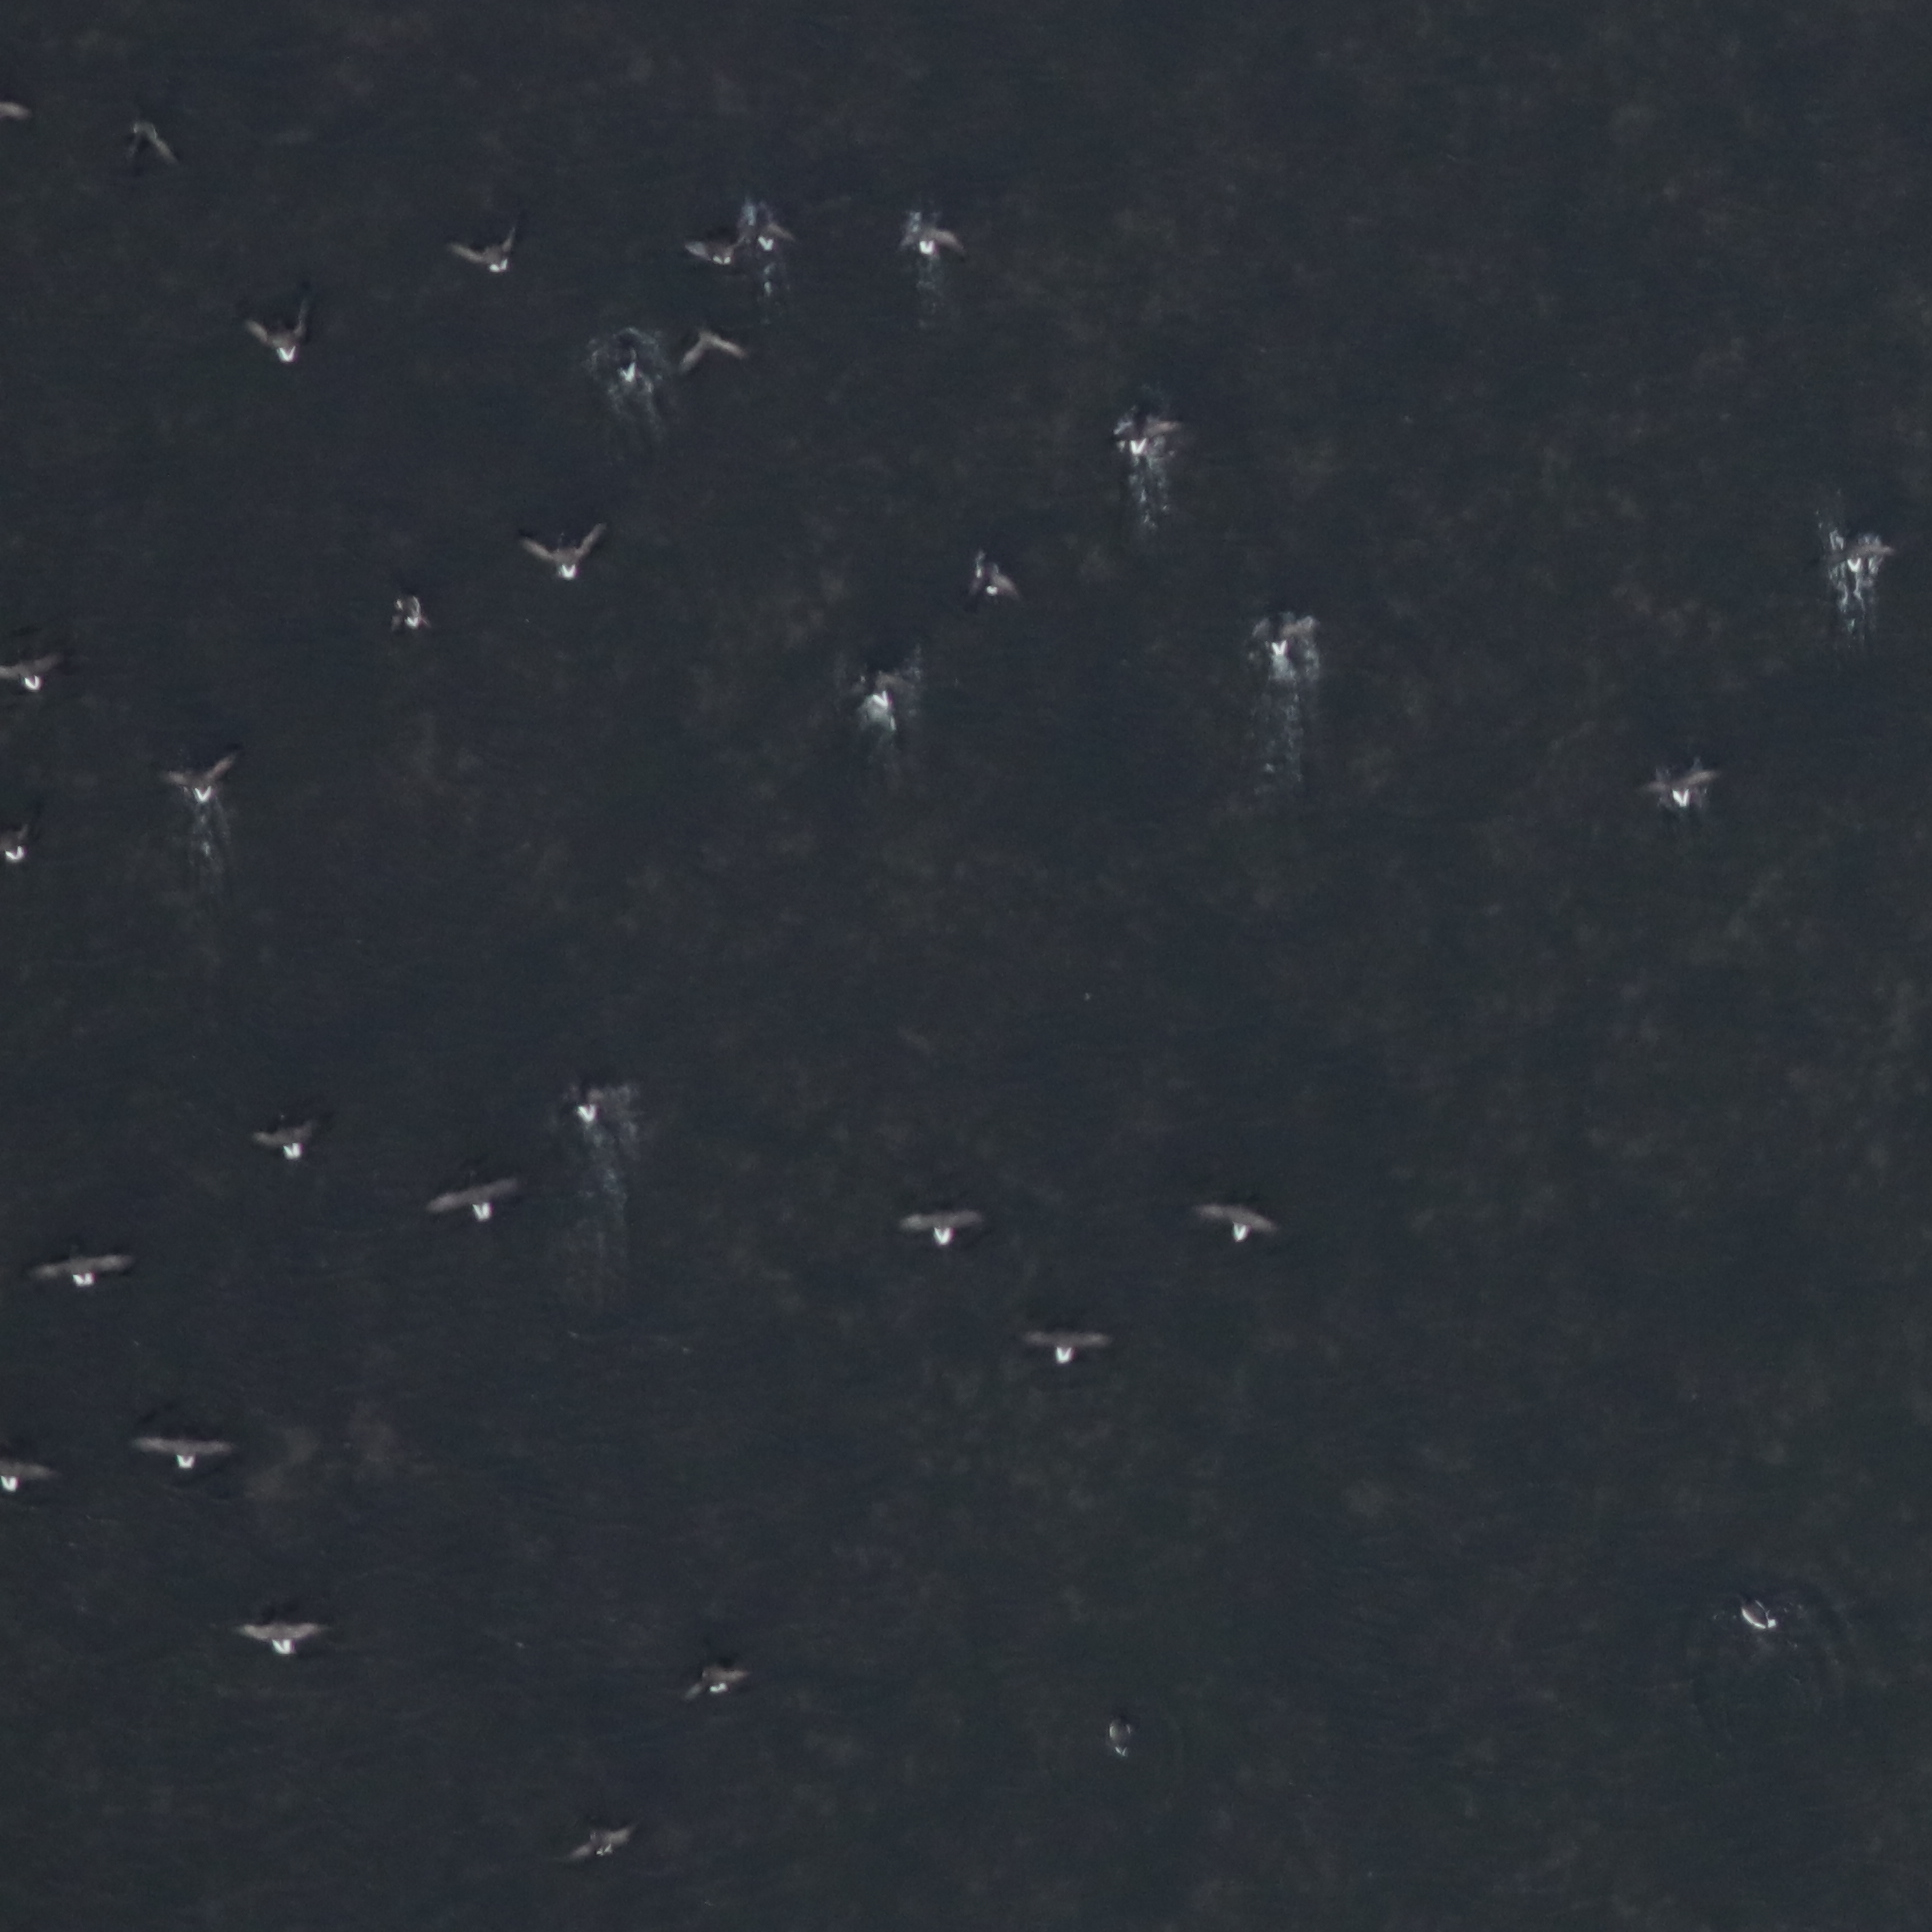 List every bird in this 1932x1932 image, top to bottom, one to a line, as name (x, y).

brant (141, 129)
brant (762, 232)
brant (921, 239)
brant (718, 247)
brant (490, 252)
brant (706, 337)
brant (285, 347)
brant (624, 363)
brant (1137, 419)
brant (1853, 547)
brant (567, 553)
brant (990, 573)
brant (408, 604)
brant (1278, 630)
brant (31, 658)
brant (878, 689)
brant (200, 781)
brant (1683, 783)
brant (5, 840)
brant (588, 1102)
brant (285, 1138)
brant (477, 1194)
brant (1244, 1220)
brant (937, 1222)
brant (77, 1271)
brant (1060, 1340)
brant (182, 1448)
brant (10, 1471)
brant (1756, 1612)
brant (282, 1640)
brant (713, 1671)
brant (1119, 1735)
brant (595, 1838)